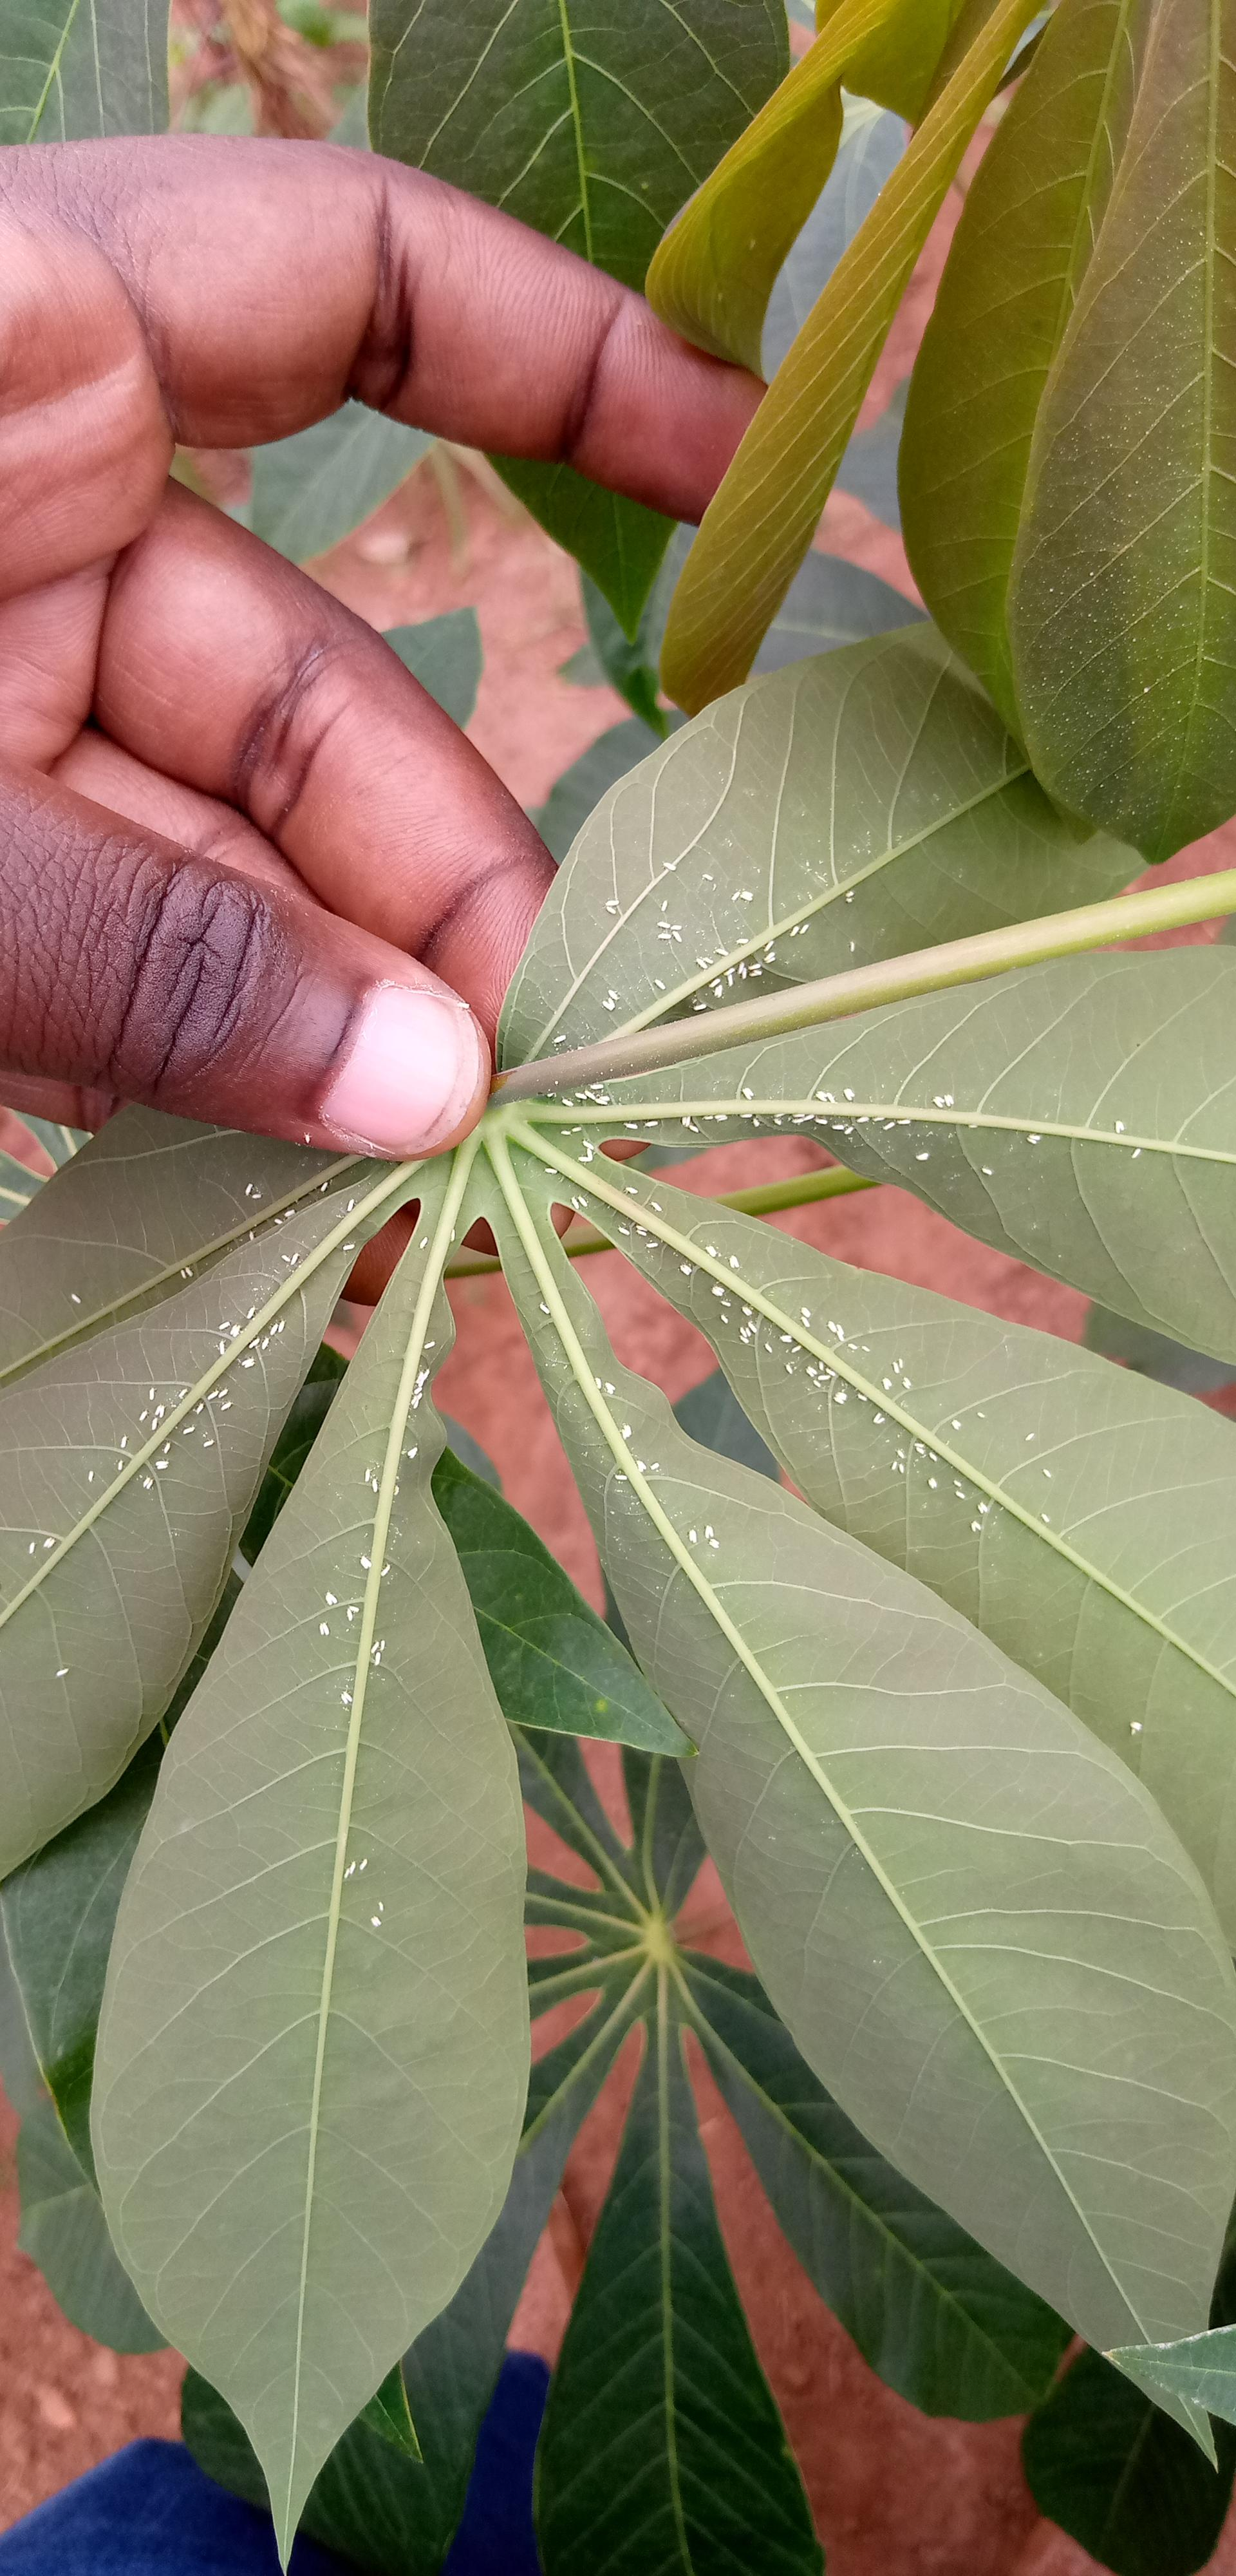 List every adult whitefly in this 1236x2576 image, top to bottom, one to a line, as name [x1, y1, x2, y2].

whitefly [661, 860, 679, 873]
whitefly [700, 872, 715, 882]
whitefly [845, 889, 856, 897]
whitefly [731, 890, 742, 902]
whitefly [740, 890, 754, 898]
whitefly [740, 894, 753, 902]
whitefly [604, 898, 623, 906]
whitefly [659, 898, 669, 913]
whitefly [605, 905, 617, 916]
whitefly [655, 920, 670, 931]
whitefly [669, 923, 684, 931]
whitefly [800, 923, 810, 937]
whitefly [789, 925, 800, 938]
whitefly [672, 930, 685, 944]
whitefly [655, 931, 672, 941]
whitefly [735, 936, 749, 945]
whitefly [848, 939, 857, 954]
whitefly [763, 940, 774, 952]
whitefly [714, 947, 731, 957]
whitefly [762, 951, 776, 963]
whitefly [702, 955, 715, 965]
whitefly [695, 957, 708, 971]
whitefly [764, 957, 777, 965]
whitefly [736, 960, 744, 975]
whitefly [747, 963, 762, 971]
whitefly [740, 967, 747, 980]
whitefly [722, 969, 735, 976]
whitefly [748, 969, 764, 978]
whitefly [727, 974, 735, 988]
whitefly [652, 976, 667, 990]
whitefly [708, 977, 722, 989]
whitefly [718, 984, 724, 999]
whitefly [713, 985, 718, 998]
whitefly [606, 988, 623, 1002]
whitefly [608, 996, 617, 1009]
whitefly [601, 999, 613, 1012]
whitefly [691, 1003, 709, 1013]
whitefly [553, 1032, 568, 1045]
whitefly [588, 1082, 606, 1090]
whitefly [744, 1087, 756, 1097]
whitefly [740, 1088, 753, 1101]
whitefly [843, 1088, 853, 1103]
whitefly [847, 1088, 857, 1098]
whitefly [584, 1089, 597, 1101]
whitefly [817, 1090, 829, 1097]
whitefly [827, 1090, 838, 1103]
whitefly [574, 1091, 587, 1101]
whitefly [815, 1093, 828, 1102]
whitefly [948, 1093, 957, 1105]
whitefly [944, 1094, 951, 1108]
whitefly [598, 1095, 611, 1102]
whitefly [934, 1095, 946, 1104]
whitefly [561, 1097, 575, 1108]
whitefly [933, 1097, 943, 1110]
whitefly [595, 1099, 608, 1108]
whitefly [738, 1113, 754, 1119]
whitefly [714, 1114, 730, 1123]
whitefly [716, 1114, 729, 1122]
whitefly [804, 1114, 816, 1122]
whitefly [685, 1115, 692, 1129]
whitefly [702, 1115, 714, 1122]
whitefly [681, 1116, 688, 1126]
whitefly [856, 1116, 871, 1125]
whitefly [771, 1117, 783, 1126]
whitefly [814, 1117, 827, 1126]
whitefly [753, 1118, 763, 1130]
whitefly [791, 1118, 804, 1125]
whitefly [895, 1118, 912, 1127]
whitefly [1114, 1118, 1120, 1135]
whitefly [642, 1121, 659, 1128]
whitefly [881, 1121, 895, 1131]
whitefly [1120, 1121, 1127, 1132]
whitefly [621, 1121, 638, 1132]
whitefly [830, 1122, 845, 1131]
whitefly [688, 1124, 700, 1134]
whitefly [571, 1125, 583, 1133]
whitefly [844, 1126, 855, 1136]
whitefly [559, 1129, 571, 1137]
whitefly [303, 1131, 313, 1146]
whitefly [1028, 1132, 1042, 1142]
whitefly [1025, 1136, 1037, 1146]
whitefly [581, 1139, 595, 1151]
whitefly [586, 1147, 594, 1158]
whitefly [1129, 1147, 1143, 1160]
whitefly [913, 1150, 929, 1162]
whitefly [577, 1155, 592, 1164]
whitefly [979, 1166, 995, 1178]
whitefly [542, 1166, 558, 1177]
whitefly [319, 1179, 331, 1193]
whitefly [244, 1182, 254, 1197]
whitefly [623, 1185, 640, 1195]
whitefly [250, 1192, 263, 1200]
whitefly [577, 1194, 590, 1208]
whitefly [568, 1195, 581, 1211]
whitefly [346, 1198, 356, 1213]
whitefly [650, 1199, 664, 1213]
whitefly [284, 1208, 297, 1218]
whitefly [272, 1217, 285, 1226]
whitefly [633, 1224, 649, 1232]
whitefly [617, 1225, 631, 1238]
whitefly [635, 1228, 648, 1238]
whitefly [247, 1229, 256, 1242]
whitefly [416, 1233, 430, 1250]
whitefly [341, 1241, 357, 1253]
whitefly [643, 1241, 660, 1250]
whitefly [704, 1245, 716, 1258]
whitefly [709, 1245, 719, 1255]
whitefly [290, 1251, 300, 1267]
whitefly [280, 1253, 291, 1264]
whitefly [731, 1254, 742, 1269]
whitefly [728, 1256, 735, 1269]
whitefly [682, 1262, 694, 1273]
whitefly [679, 1264, 689, 1278]
whitefly [185, 1267, 196, 1279]
whitefly [180, 1269, 187, 1280]
whitefly [711, 1285, 727, 1295]
whitefly [711, 1287, 722, 1298]
whitefly [70, 1293, 84, 1307]
whitefly [718, 1299, 733, 1308]
whitefly [538, 1302, 550, 1316]
whitefly [245, 1304, 256, 1320]
whitefly [741, 1305, 750, 1316]
whitefly [798, 1306, 813, 1319]
whitefly [745, 1307, 754, 1316]
whitefly [718, 1312, 733, 1327]
whitefly [800, 1316, 812, 1330]
whitefly [277, 1318, 288, 1334]
whitefly [825, 1319, 838, 1334]
whitefly [218, 1320, 231, 1332]
whitefly [747, 1320, 758, 1335]
whitefly [268, 1322, 279, 1336]
whitefly [837, 1323, 846, 1334]
whitefly [230, 1324, 239, 1335]
whitefly [232, 1324, 241, 1338]
whitefly [739, 1325, 748, 1340]
whitefly [745, 1326, 753, 1338]
whitefly [838, 1331, 848, 1343]
whitefly [777, 1334, 792, 1340]
whitefly [738, 1334, 749, 1345]
whitefly [260, 1335, 270, 1352]
whitefly [247, 1337, 261, 1351]
whitefly [218, 1339, 226, 1356]
whitefly [782, 1339, 794, 1344]
whitefly [423, 1341, 436, 1351]
whitefly [762, 1342, 776, 1354]
whitefly [846, 1342, 859, 1351]
whitefly [861, 1343, 872, 1354]
whitefly [791, 1344, 803, 1354]
whitefly [898, 1357, 906, 1370]
whitefly [240, 1358, 256, 1367]
whitefly [818, 1359, 825, 1372]
whitefly [244, 1361, 256, 1370]
whitefly [890, 1361, 900, 1375]
whitefly [784, 1363, 794, 1376]
whitefly [807, 1365, 819, 1376]
whitefly [825, 1366, 837, 1378]
whitefly [424, 1368, 432, 1381]
whitefly [805, 1368, 815, 1378]
whitefly [415, 1370, 424, 1385]
whitefly [817, 1374, 832, 1381]
whitefly [594, 1374, 603, 1392]
whitefly [903, 1377, 913, 1386]
whitefly [885, 1378, 894, 1388]
whitefly [812, 1378, 823, 1389]
whitefly [883, 1378, 890, 1391]
whitefly [418, 1379, 425, 1387]
whitefly [604, 1380, 619, 1396]
whitefly [901, 1381, 911, 1390]
whitefly [604, 1382, 614, 1397]
whitefly [147, 1385, 156, 1403]
whitefly [413, 1387, 424, 1396]
whitefly [177, 1387, 189, 1399]
whitefly [218, 1387, 230, 1399]
whitefly [207, 1390, 220, 1401]
whitefly [834, 1390, 849, 1402]
whitefly [418, 1392, 423, 1399]
whitefly [856, 1392, 868, 1403]
whitefly [410, 1395, 418, 1406]
whitefly [832, 1396, 845, 1406]
whitefly [412, 1399, 419, 1411]
whitefly [220, 1401, 233, 1413]
whitefly [194, 1402, 205, 1416]
whitefly [159, 1403, 166, 1420]
whitefly [154, 1403, 162, 1417]
whitefly [137, 1409, 149, 1424]
whitefly [975, 1410, 986, 1421]
whitefly [871, 1411, 882, 1425]
whitefly [150, 1416, 159, 1432]
whitefly [877, 1416, 887, 1425]
whitefly [951, 1419, 963, 1428]
whitefly [952, 1422, 960, 1431]
whitefly [623, 1424, 633, 1439]
whitefly [181, 1425, 197, 1437]
whitefly [621, 1426, 626, 1443]
whitefly [1022, 1430, 1036, 1443]
whitefly [118, 1432, 129, 1450]
whitefly [201, 1438, 216, 1450]
whitefly [162, 1441, 171, 1454]
whitefly [913, 1442, 927, 1448]
whitefly [915, 1446, 924, 1456]
whitefly [406, 1446, 419, 1457]
whitefly [896, 1448, 907, 1460]
whitefly [928, 1450, 938, 1463]
whitefly [408, 1451, 418, 1461]
whitefly [637, 1457, 648, 1471]
whitefly [115, 1458, 124, 1473]
whitefly [635, 1459, 644, 1473]
whitefly [154, 1459, 170, 1466]
whitefly [890, 1460, 899, 1471]
whitefly [648, 1461, 660, 1473]
whitefly [898, 1461, 907, 1476]
whitefly [156, 1465, 169, 1471]
whitefly [363, 1466, 372, 1484]
whitefly [1042, 1467, 1054, 1480]
whitefly [86, 1470, 95, 1485]
whitefly [612, 1472, 629, 1482]
whitefly [142, 1477, 150, 1488]
whitefly [371, 1477, 380, 1494]
whitefly [930, 1477, 941, 1490]
whitefly [952, 1478, 963, 1488]
whitefly [145, 1479, 154, 1491]
whitefly [928, 1479, 934, 1490]
whitefly [954, 1489, 967, 1501]
whitefly [980, 1501, 991, 1513]
whitefly [976, 1503, 984, 1515]
whitefly [1040, 1511, 1053, 1526]
whitefly [973, 1519, 983, 1533]
whitefly [970, 1522, 977, 1534]
whitefly [704, 1524, 709, 1540]
whitefly [709, 1524, 716, 1538]
whitefly [693, 1527, 700, 1544]
whitefly [688, 1529, 693, 1542]
whitefly [43, 1537, 52, 1549]
whitefly [709, 1537, 721, 1546]
whitefly [47, 1538, 56, 1549]
whitefly [28, 1540, 36, 1557]
whitefly [708, 1541, 720, 1549]
whitefly [360, 1555, 374, 1568]
whitefly [360, 1559, 368, 1571]
whitefly [380, 1562, 391, 1578]
whitefly [326, 1591, 339, 1604]
whitefly [324, 1595, 333, 1607]
whitefly [348, 1605, 360, 1613]
whitefly [346, 1607, 354, 1622]
whitefly [323, 1622, 331, 1637]
whitefly [319, 1622, 324, 1637]
whitefly [379, 1638, 386, 1653]
whitefly [370, 1640, 379, 1656]
whitefly [373, 1650, 384, 1667]
whitefly [53, 1666, 71, 1680]
whitefly [343, 1690, 353, 1704]
whitefly [341, 1693, 349, 1707]
whitefly [1128, 1722, 1143, 1732]
whitefly [357, 1856, 371, 1873]
whitefly [350, 1860, 356, 1874]
whitefly [342, 1867, 350, 1880]
whitefly [377, 1900, 385, 1913]
whitefly [373, 1915, 383, 1927]
whitefly [370, 1917, 378, 1927]